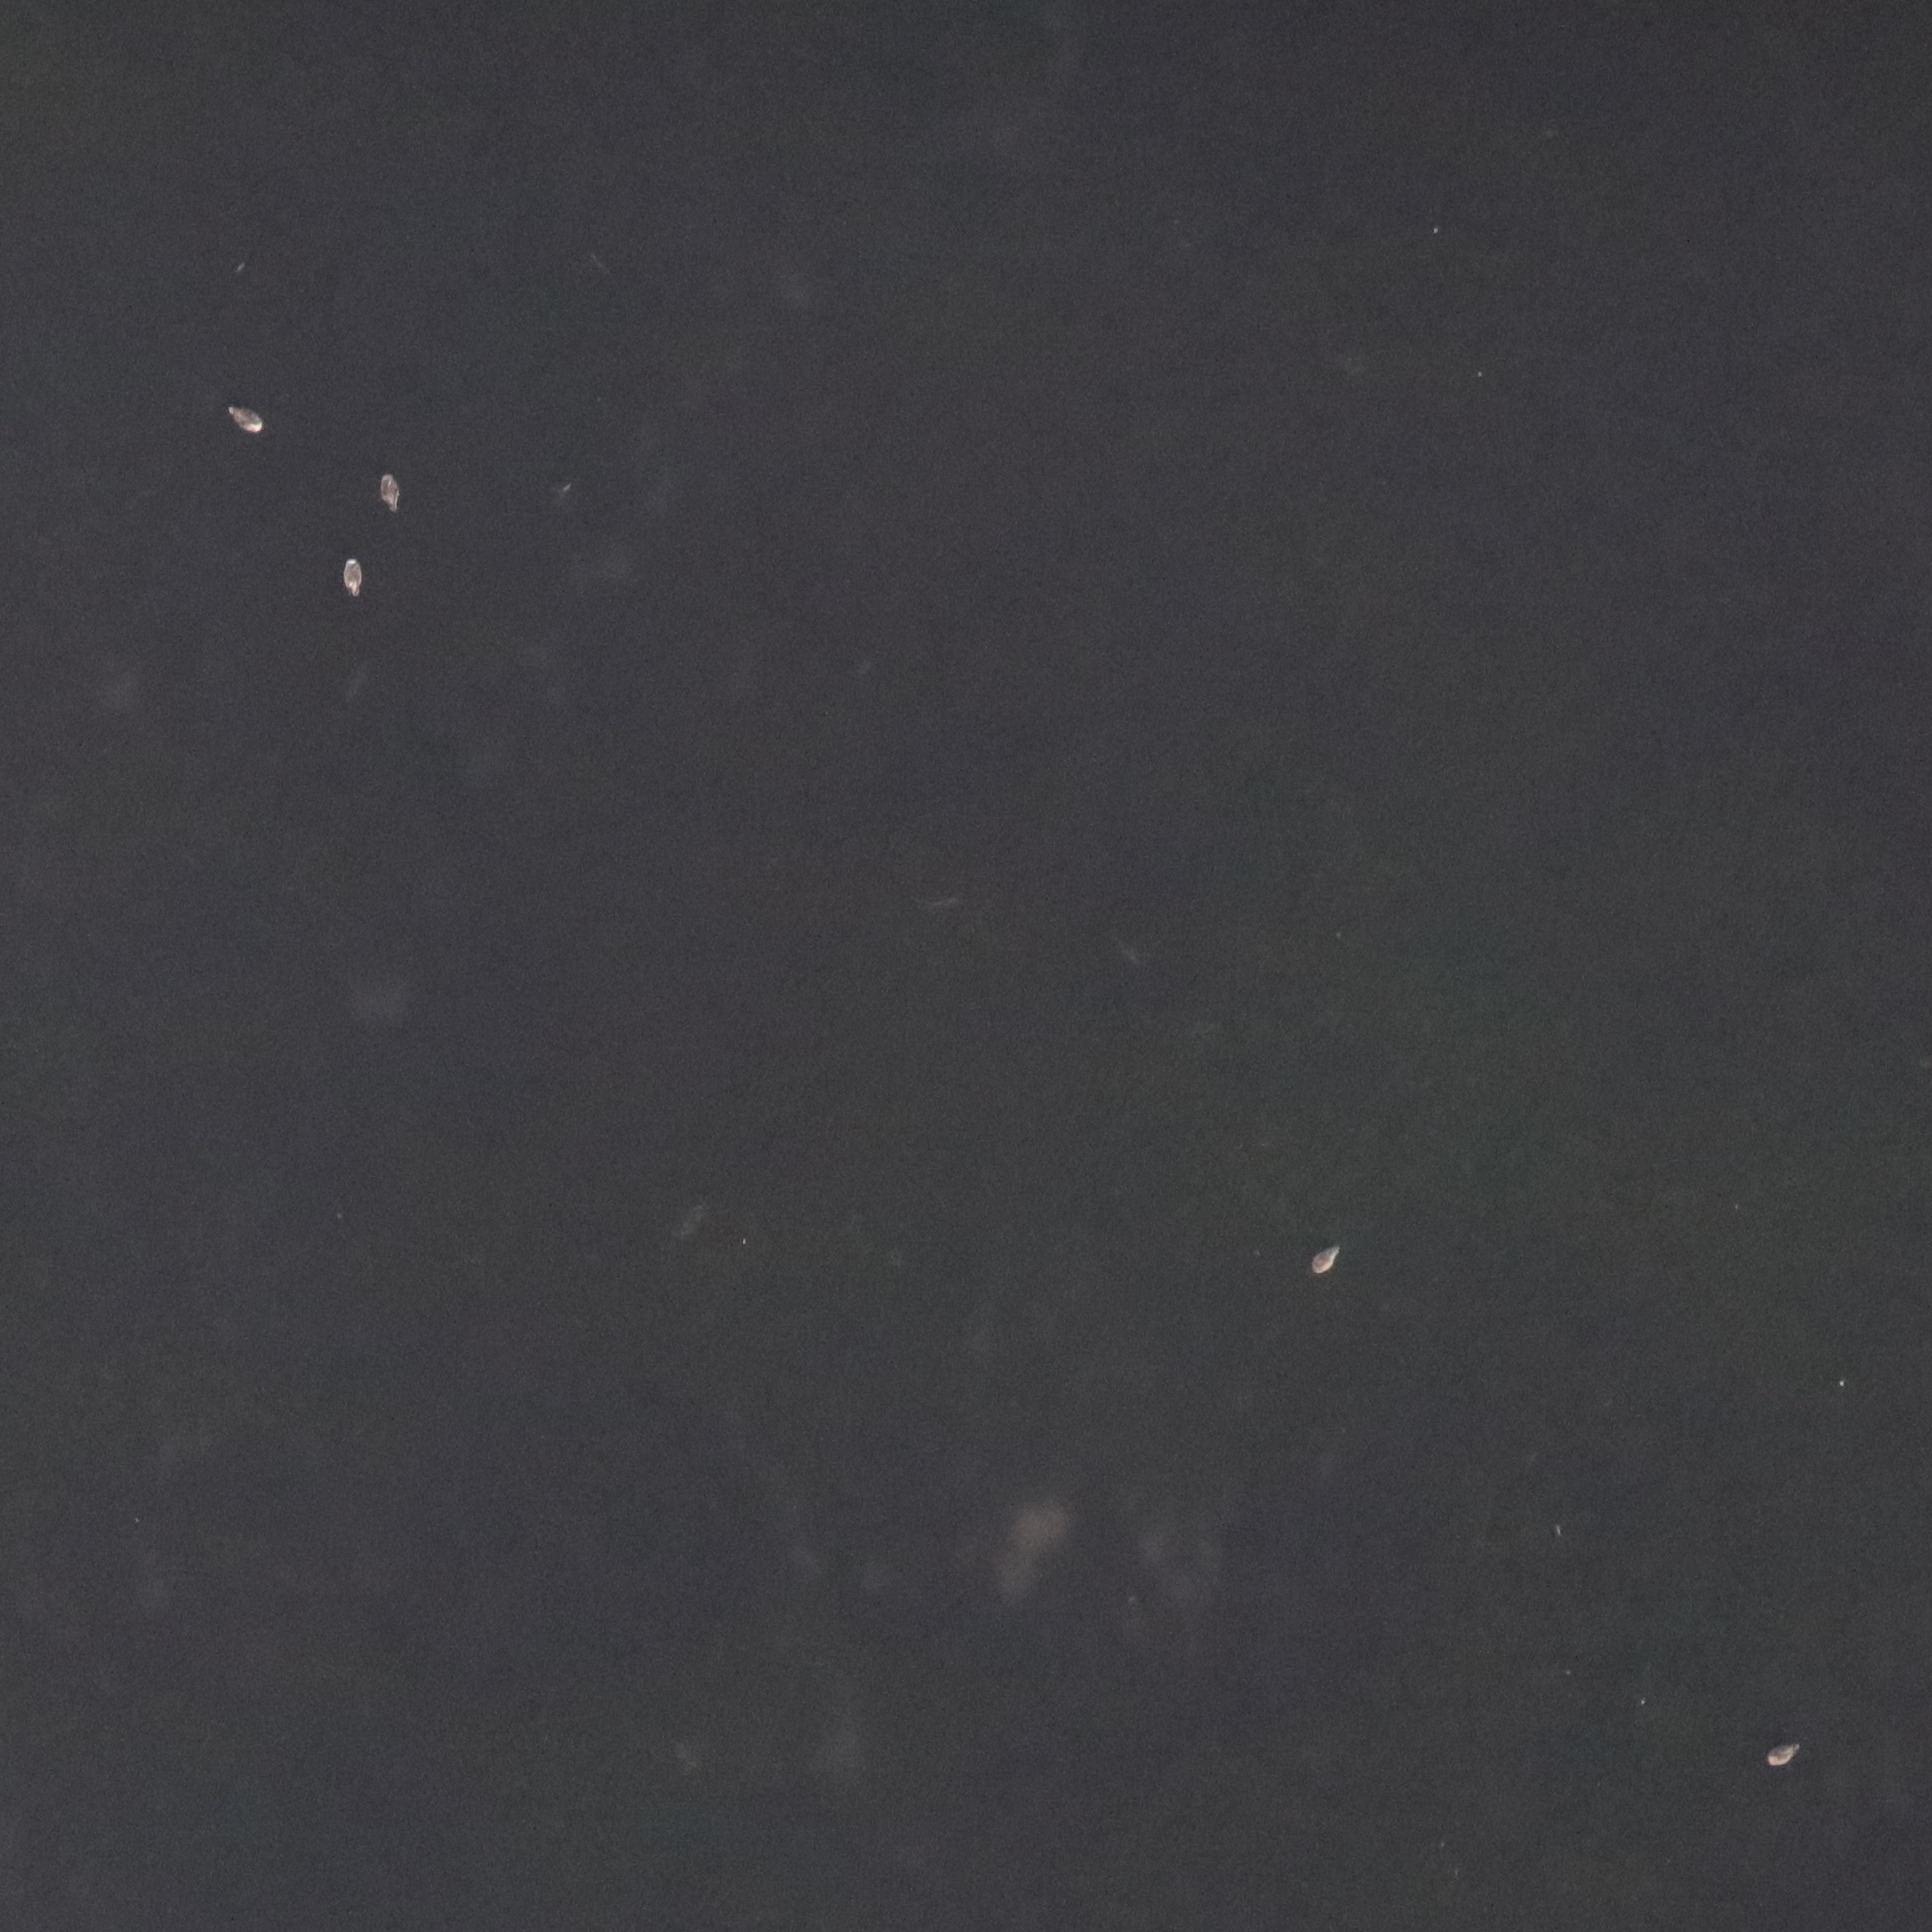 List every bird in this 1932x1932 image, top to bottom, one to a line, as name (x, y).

other bird (251, 422)
other bird (390, 493)
other bird (351, 576)
other bird (1321, 1261)
other bird (1785, 1756)